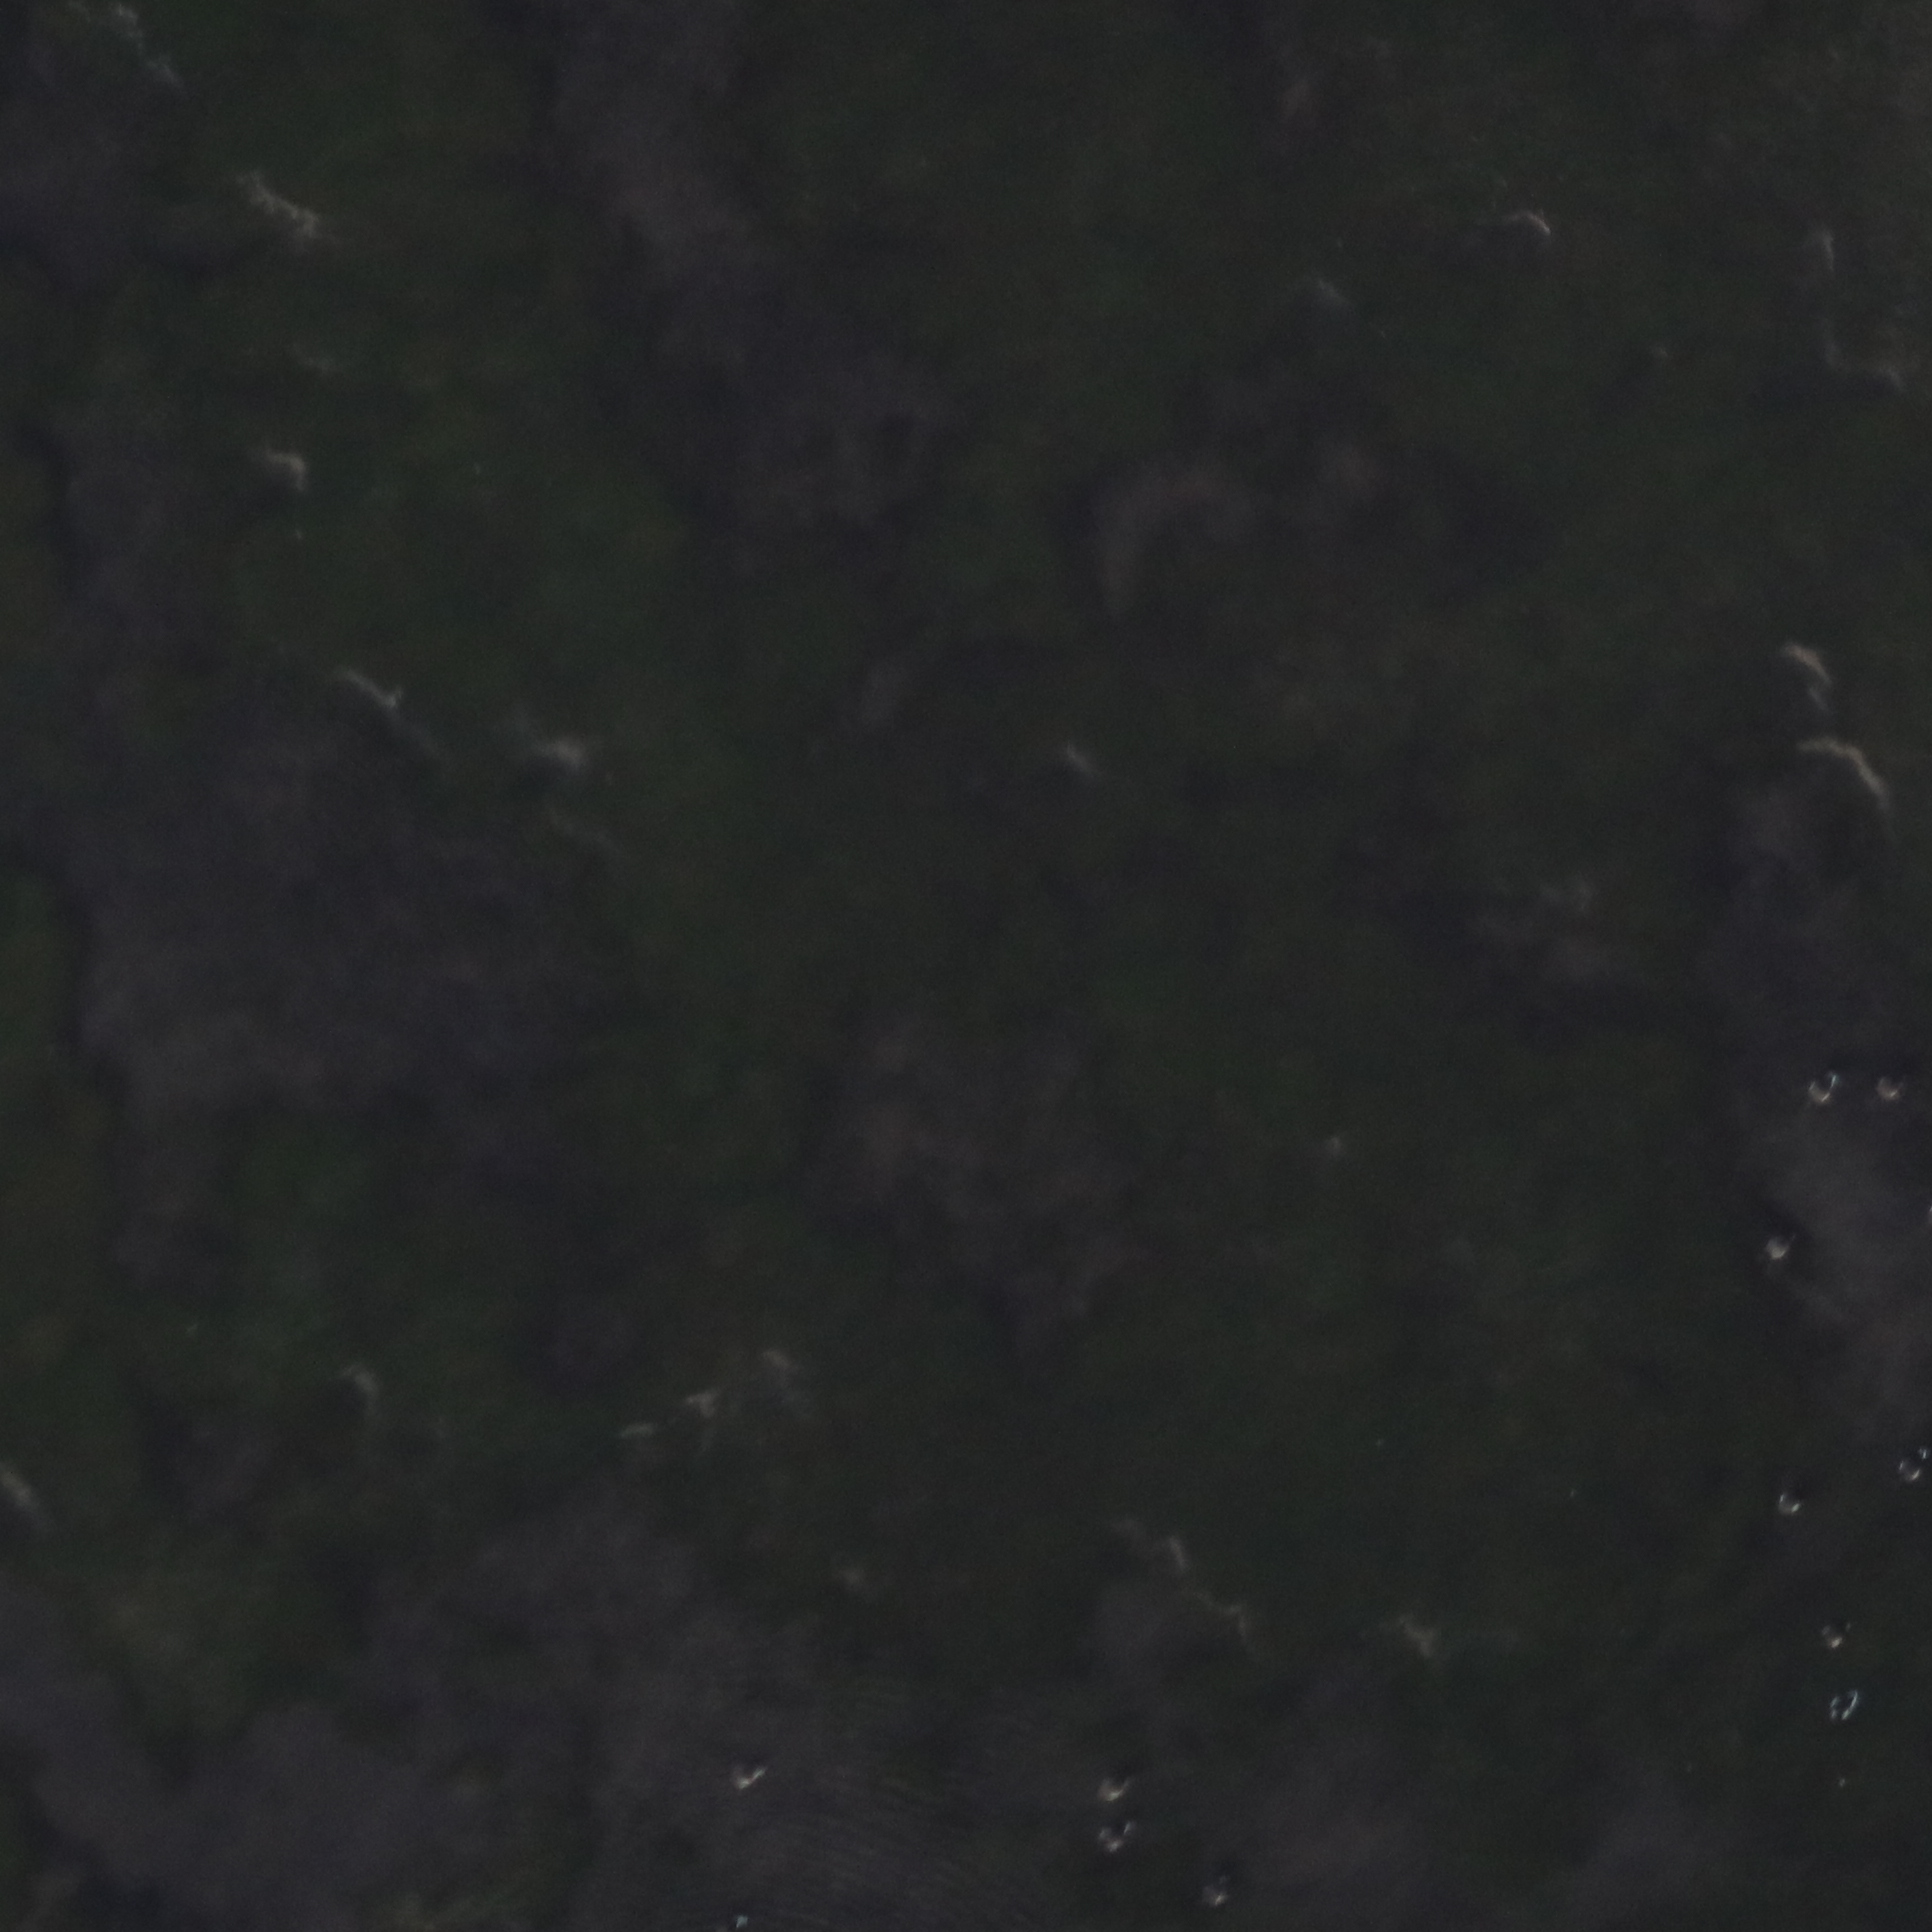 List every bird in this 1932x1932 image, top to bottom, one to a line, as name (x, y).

brant (1893, 1086)
brant (1827, 1091)
brant (1777, 1248)
brant (1916, 1468)
brant (1788, 1496)
brant (1834, 1636)
brant (1844, 1712)
brant (748, 1772)
brant (1121, 1785)
brant (1118, 1840)
brant (1214, 1904)